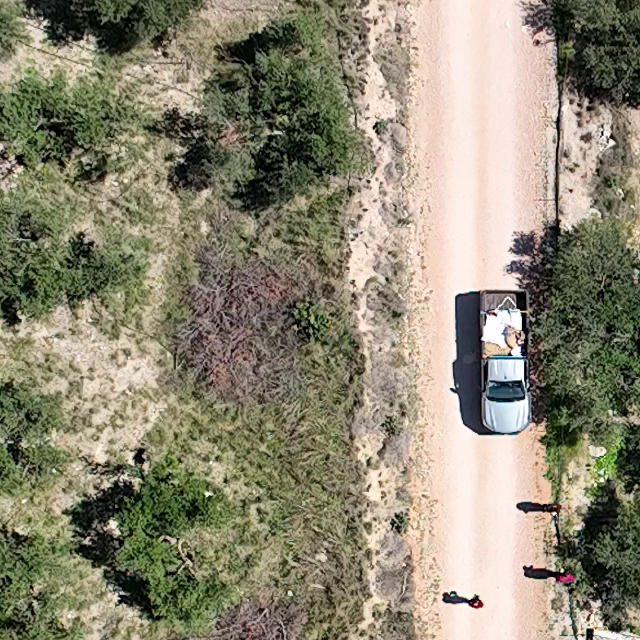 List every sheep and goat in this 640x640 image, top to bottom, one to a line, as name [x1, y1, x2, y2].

None